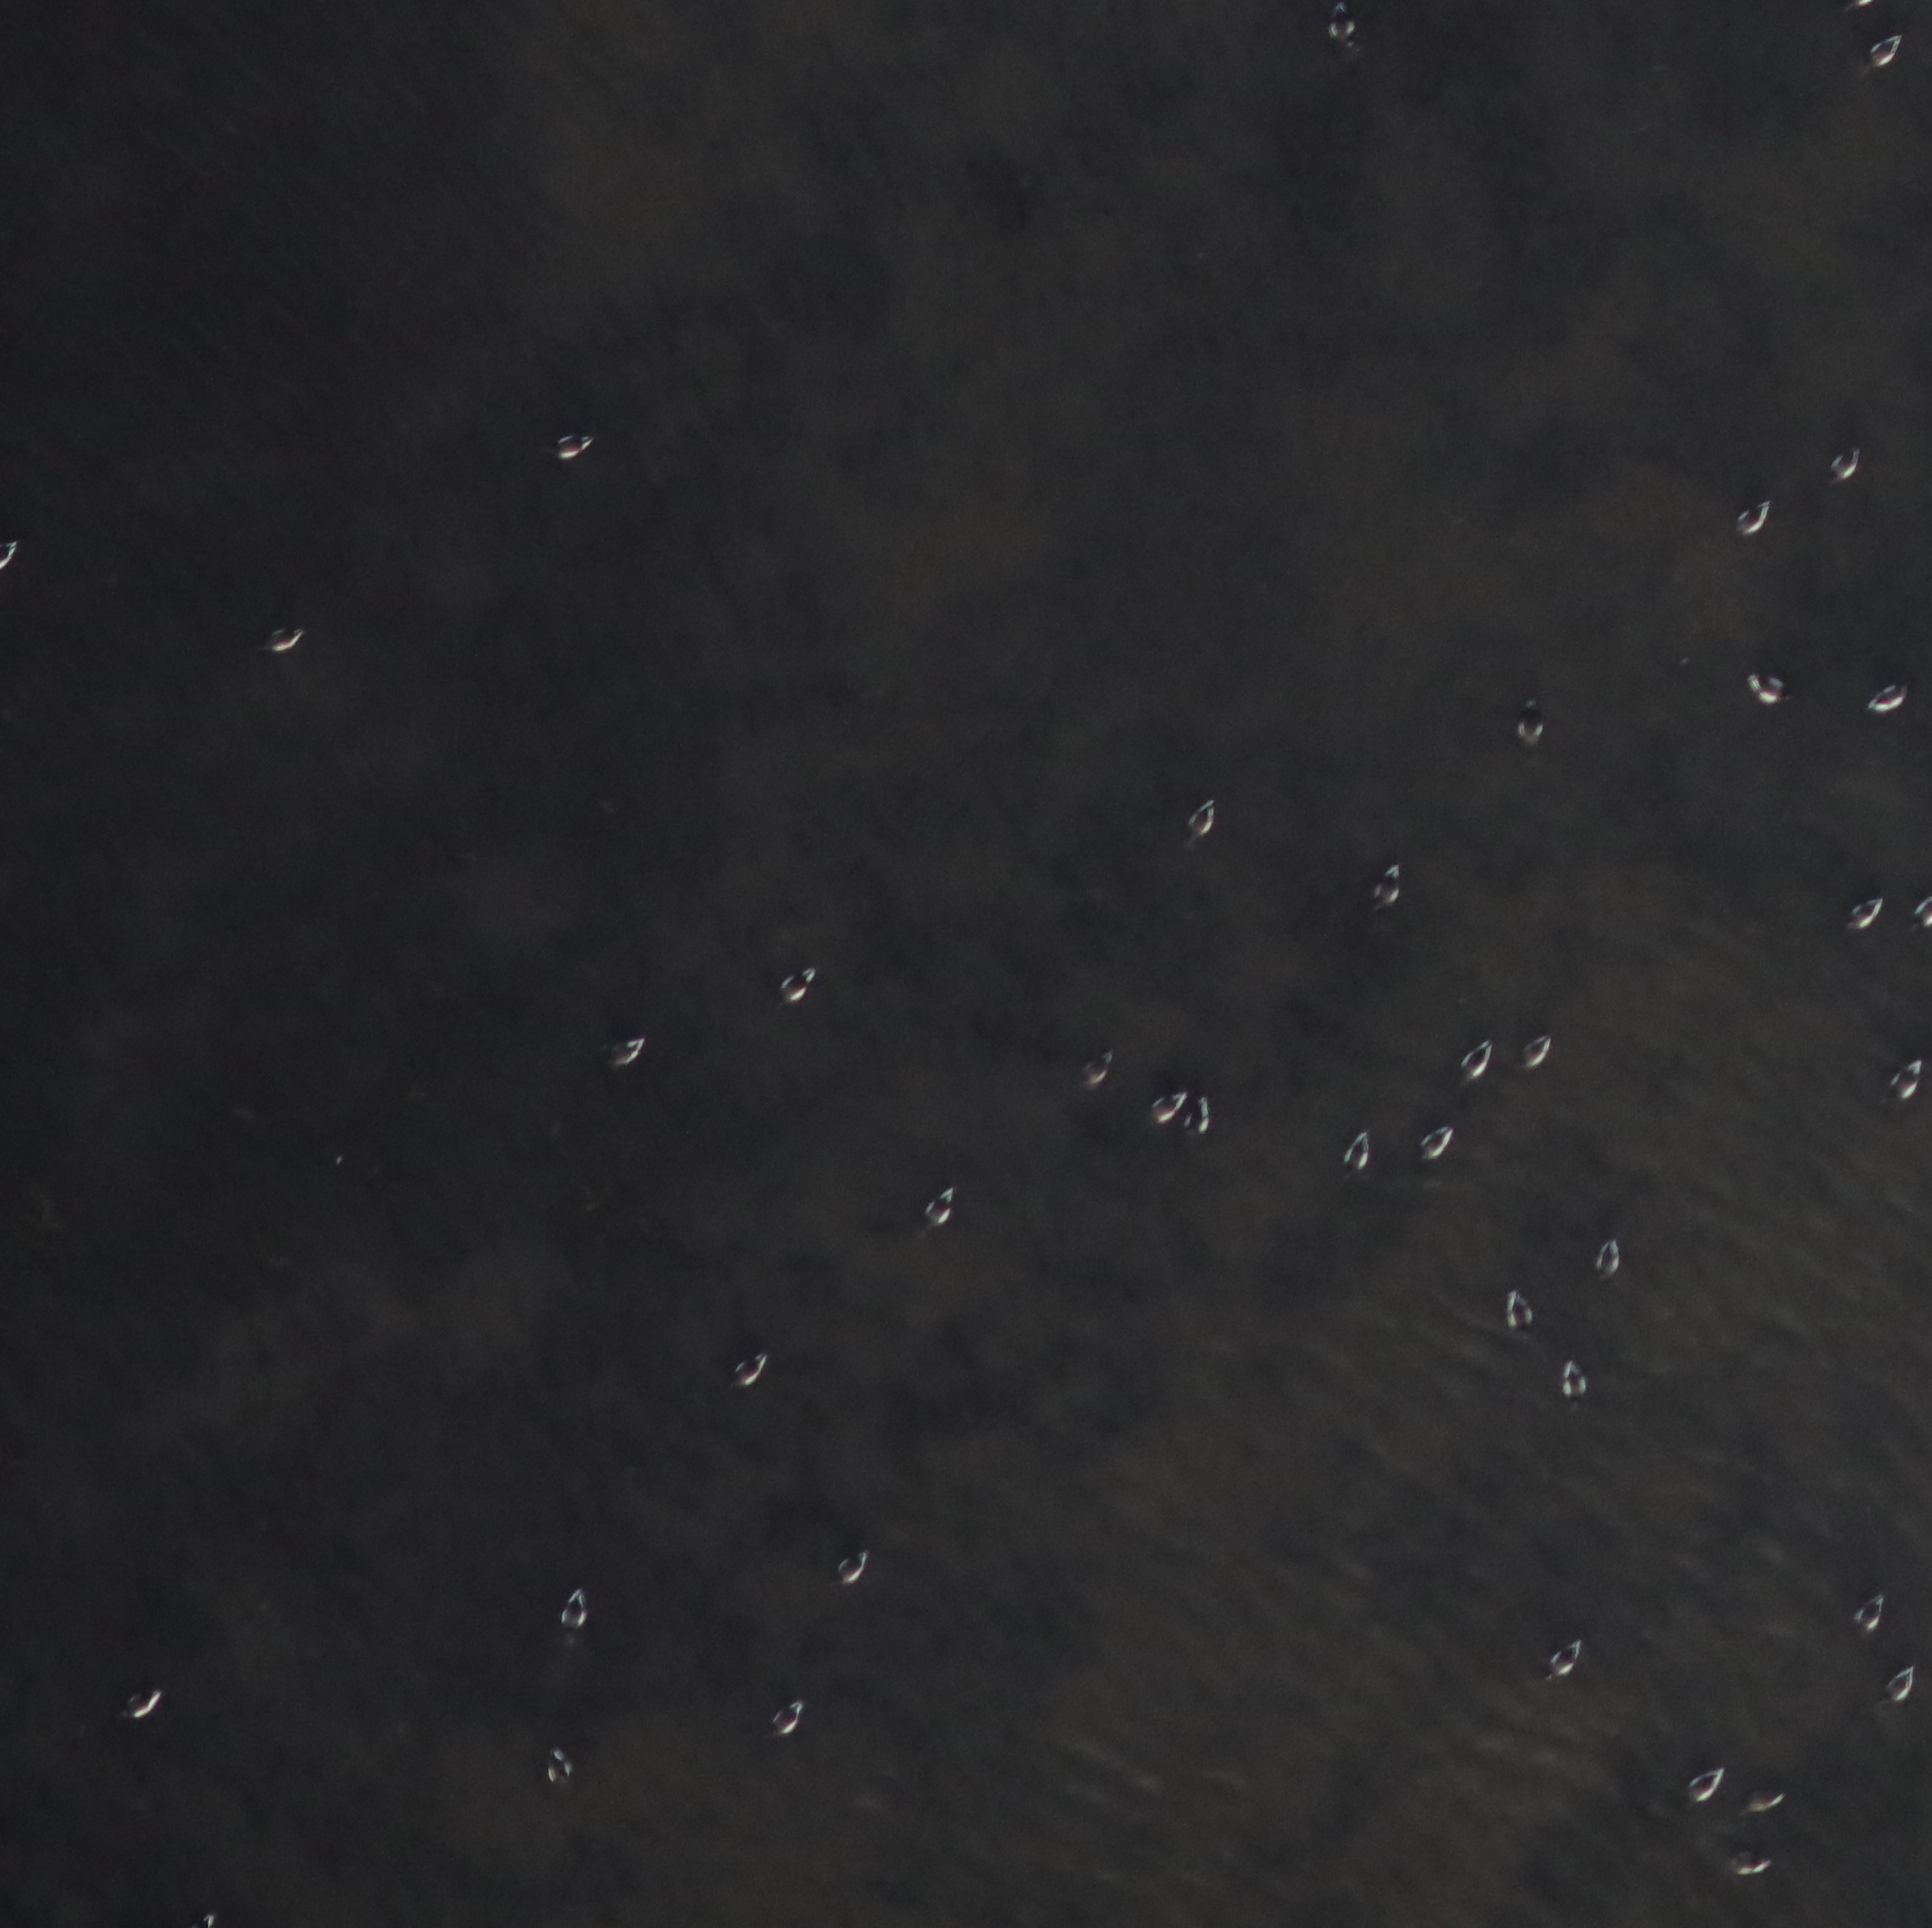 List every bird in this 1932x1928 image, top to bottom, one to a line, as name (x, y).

brant (1343, 23)
brant (1882, 53)
brant (566, 442)
brant (1844, 468)
brant (1751, 512)
brant (285, 642)
brant (1765, 685)
brant (1887, 696)
brant (1530, 730)
brant (1200, 823)
brant (1386, 891)
brant (1868, 909)
brant (1930, 910)
brant (794, 986)
brant (619, 1047)
brant (1538, 1052)
brant (1475, 1061)
brant (1095, 1071)
brant (1905, 1082)
brant (1161, 1109)
brant (1203, 1119)
brant (1435, 1144)
brant (1357, 1156)
brant (938, 1211)
brant (1606, 1264)
brant (1519, 1313)
brant (746, 1369)
brant (1575, 1385)
brant (851, 1567)
brant (572, 1615)
brant (1869, 1615)
brant (1562, 1661)
brant (1897, 1684)
brant (150, 1700)
brant (787, 1716)
brant (558, 1769)
brant (1703, 1786)
brant (1765, 1804)
brant (1749, 1861)